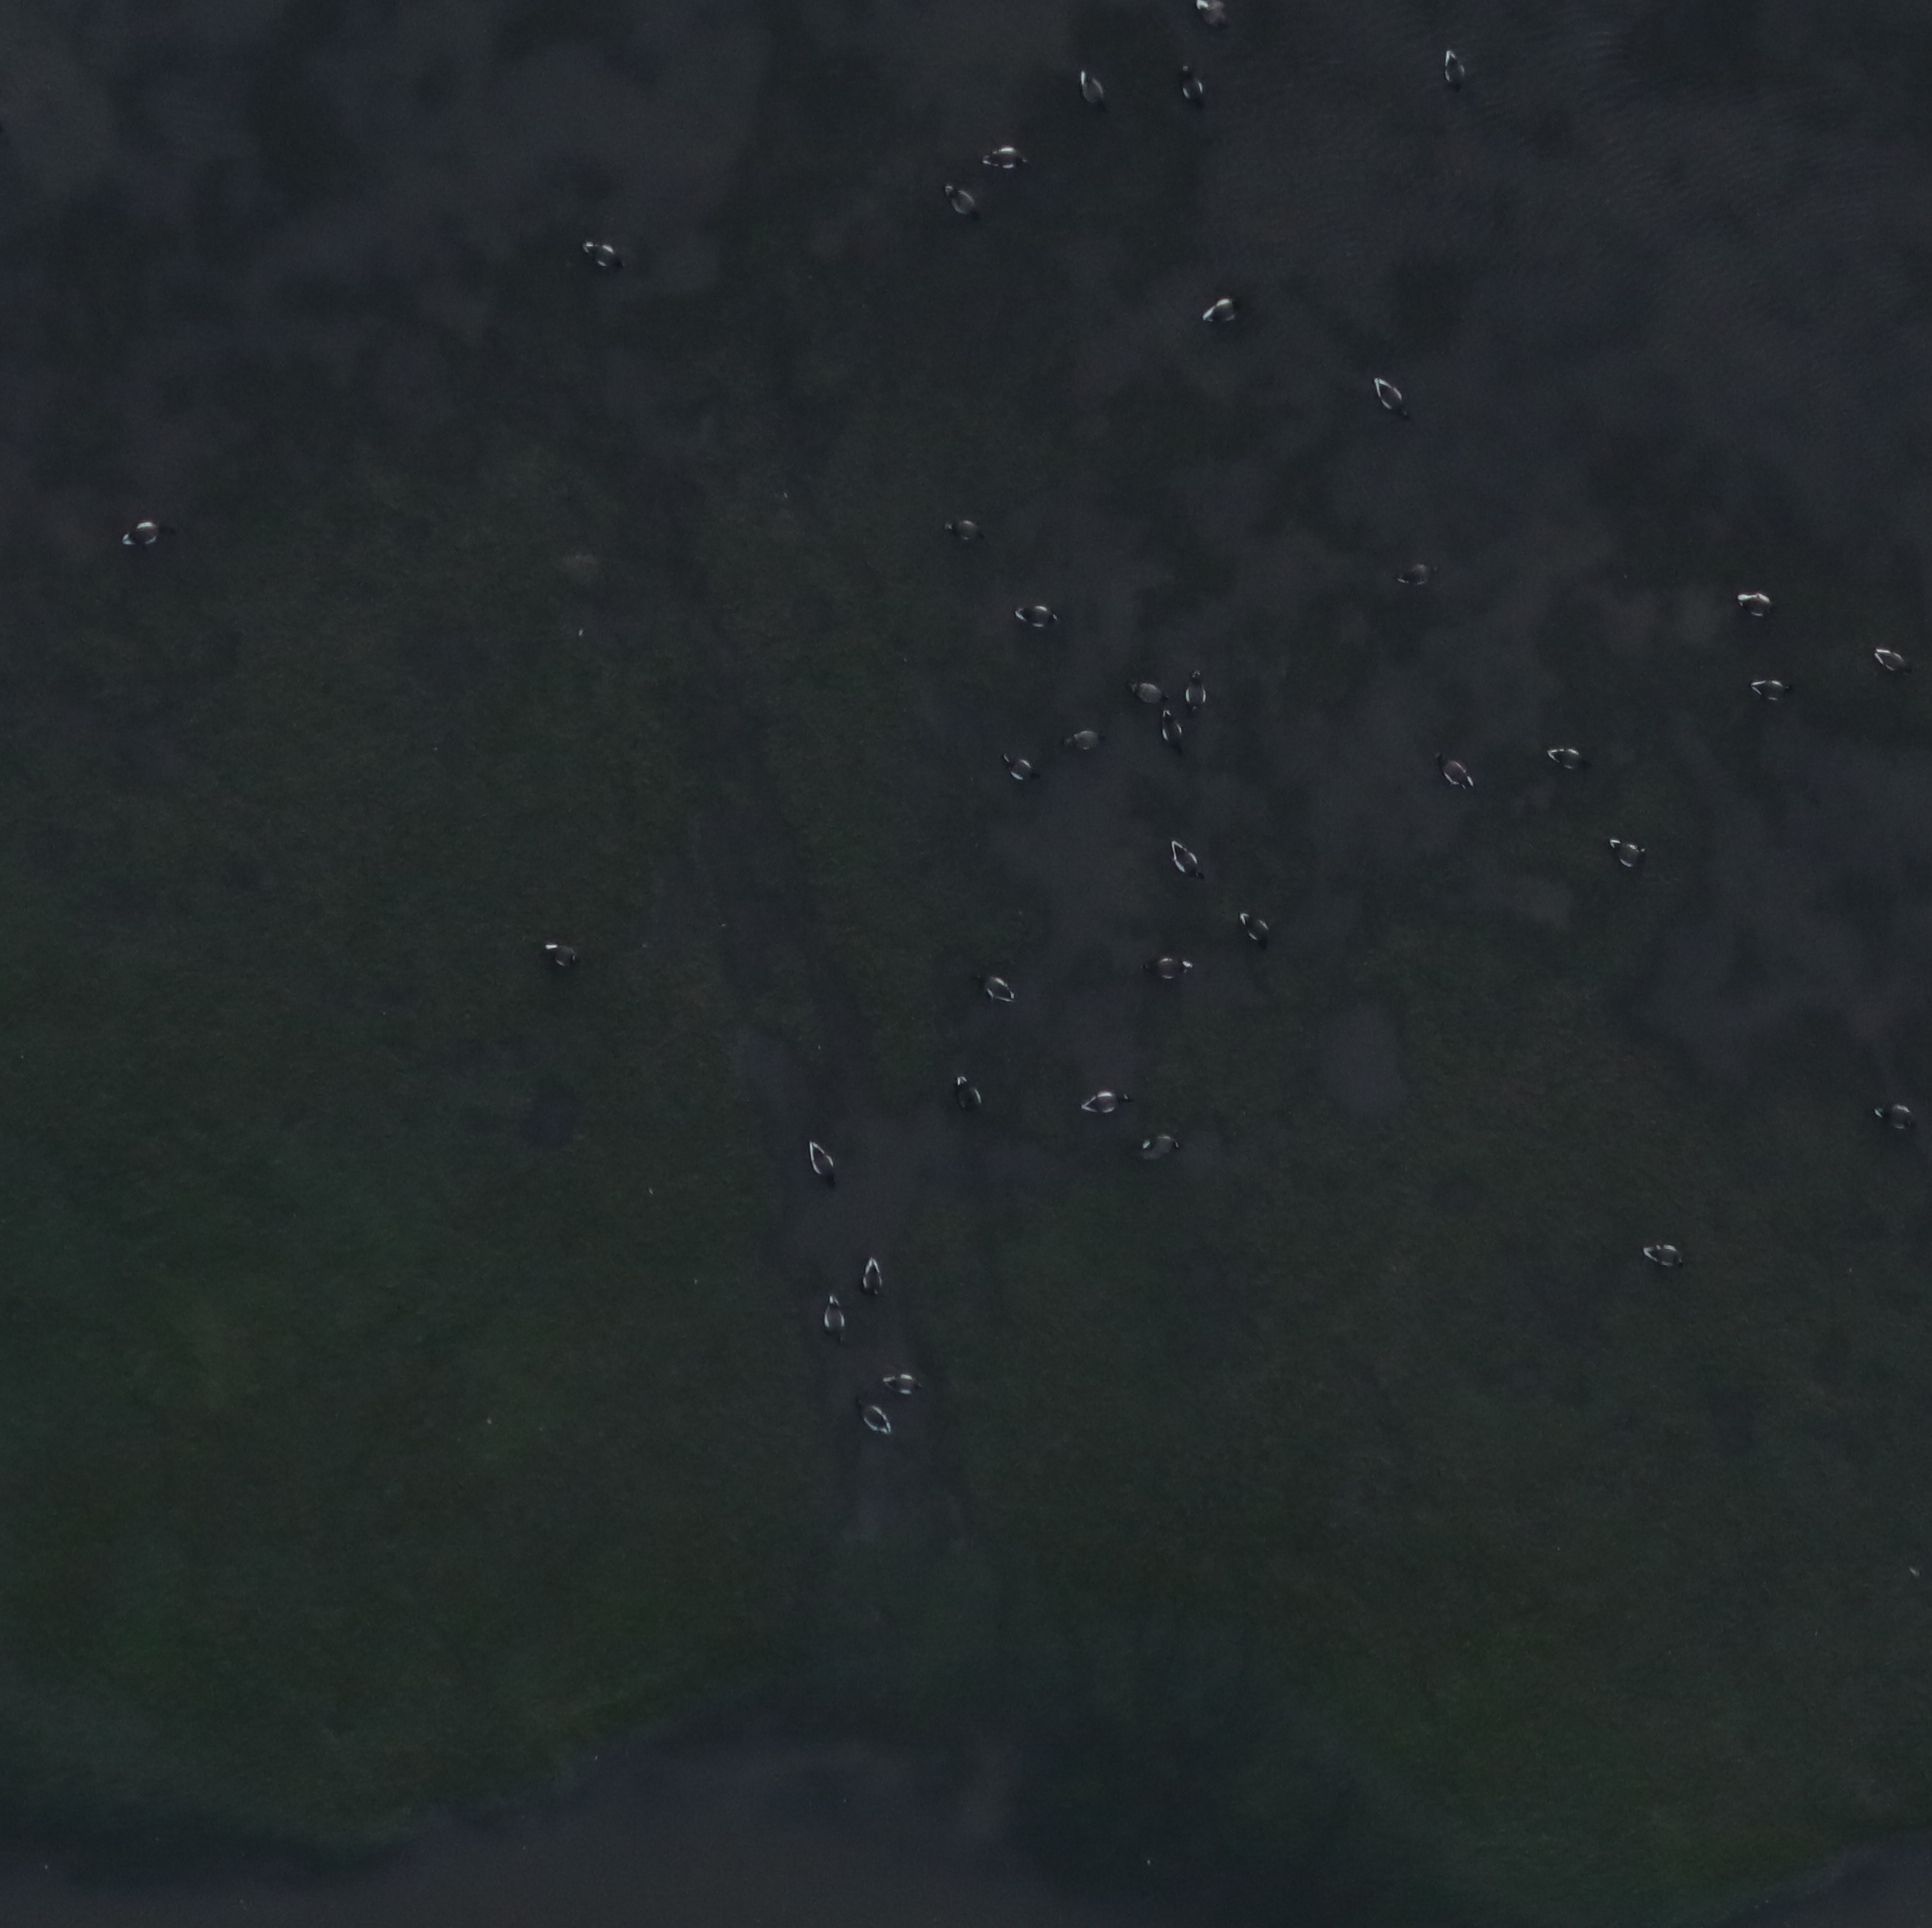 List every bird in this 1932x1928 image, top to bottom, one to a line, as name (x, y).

brant (1213, 13)
brant (1452, 69)
brant (1191, 87)
brant (1092, 90)
brant (1005, 157)
brant (963, 202)
brant (603, 255)
brant (1221, 309)
brant (1390, 397)
brant (965, 530)
brant (146, 533)
brant (1413, 570)
brant (1757, 604)
brant (1039, 616)
brant (1891, 661)
brant (1770, 690)
brant (1148, 692)
brant (1194, 692)
brant (1170, 729)
brant (1086, 740)
brant (1567, 759)
brant (1019, 766)
brant (1455, 772)
brant (1627, 853)
brant (1185, 860)
brant (1255, 927)
brant (561, 955)
brant (1169, 968)
brant (998, 989)
brant (968, 1092)
brant (1106, 1104)
brant (1898, 1116)
brant (1161, 1146)
brant (822, 1162)
brant (1665, 1255)
brant (871, 1279)
brant (834, 1318)
brant (904, 1383)
brant (874, 1419)